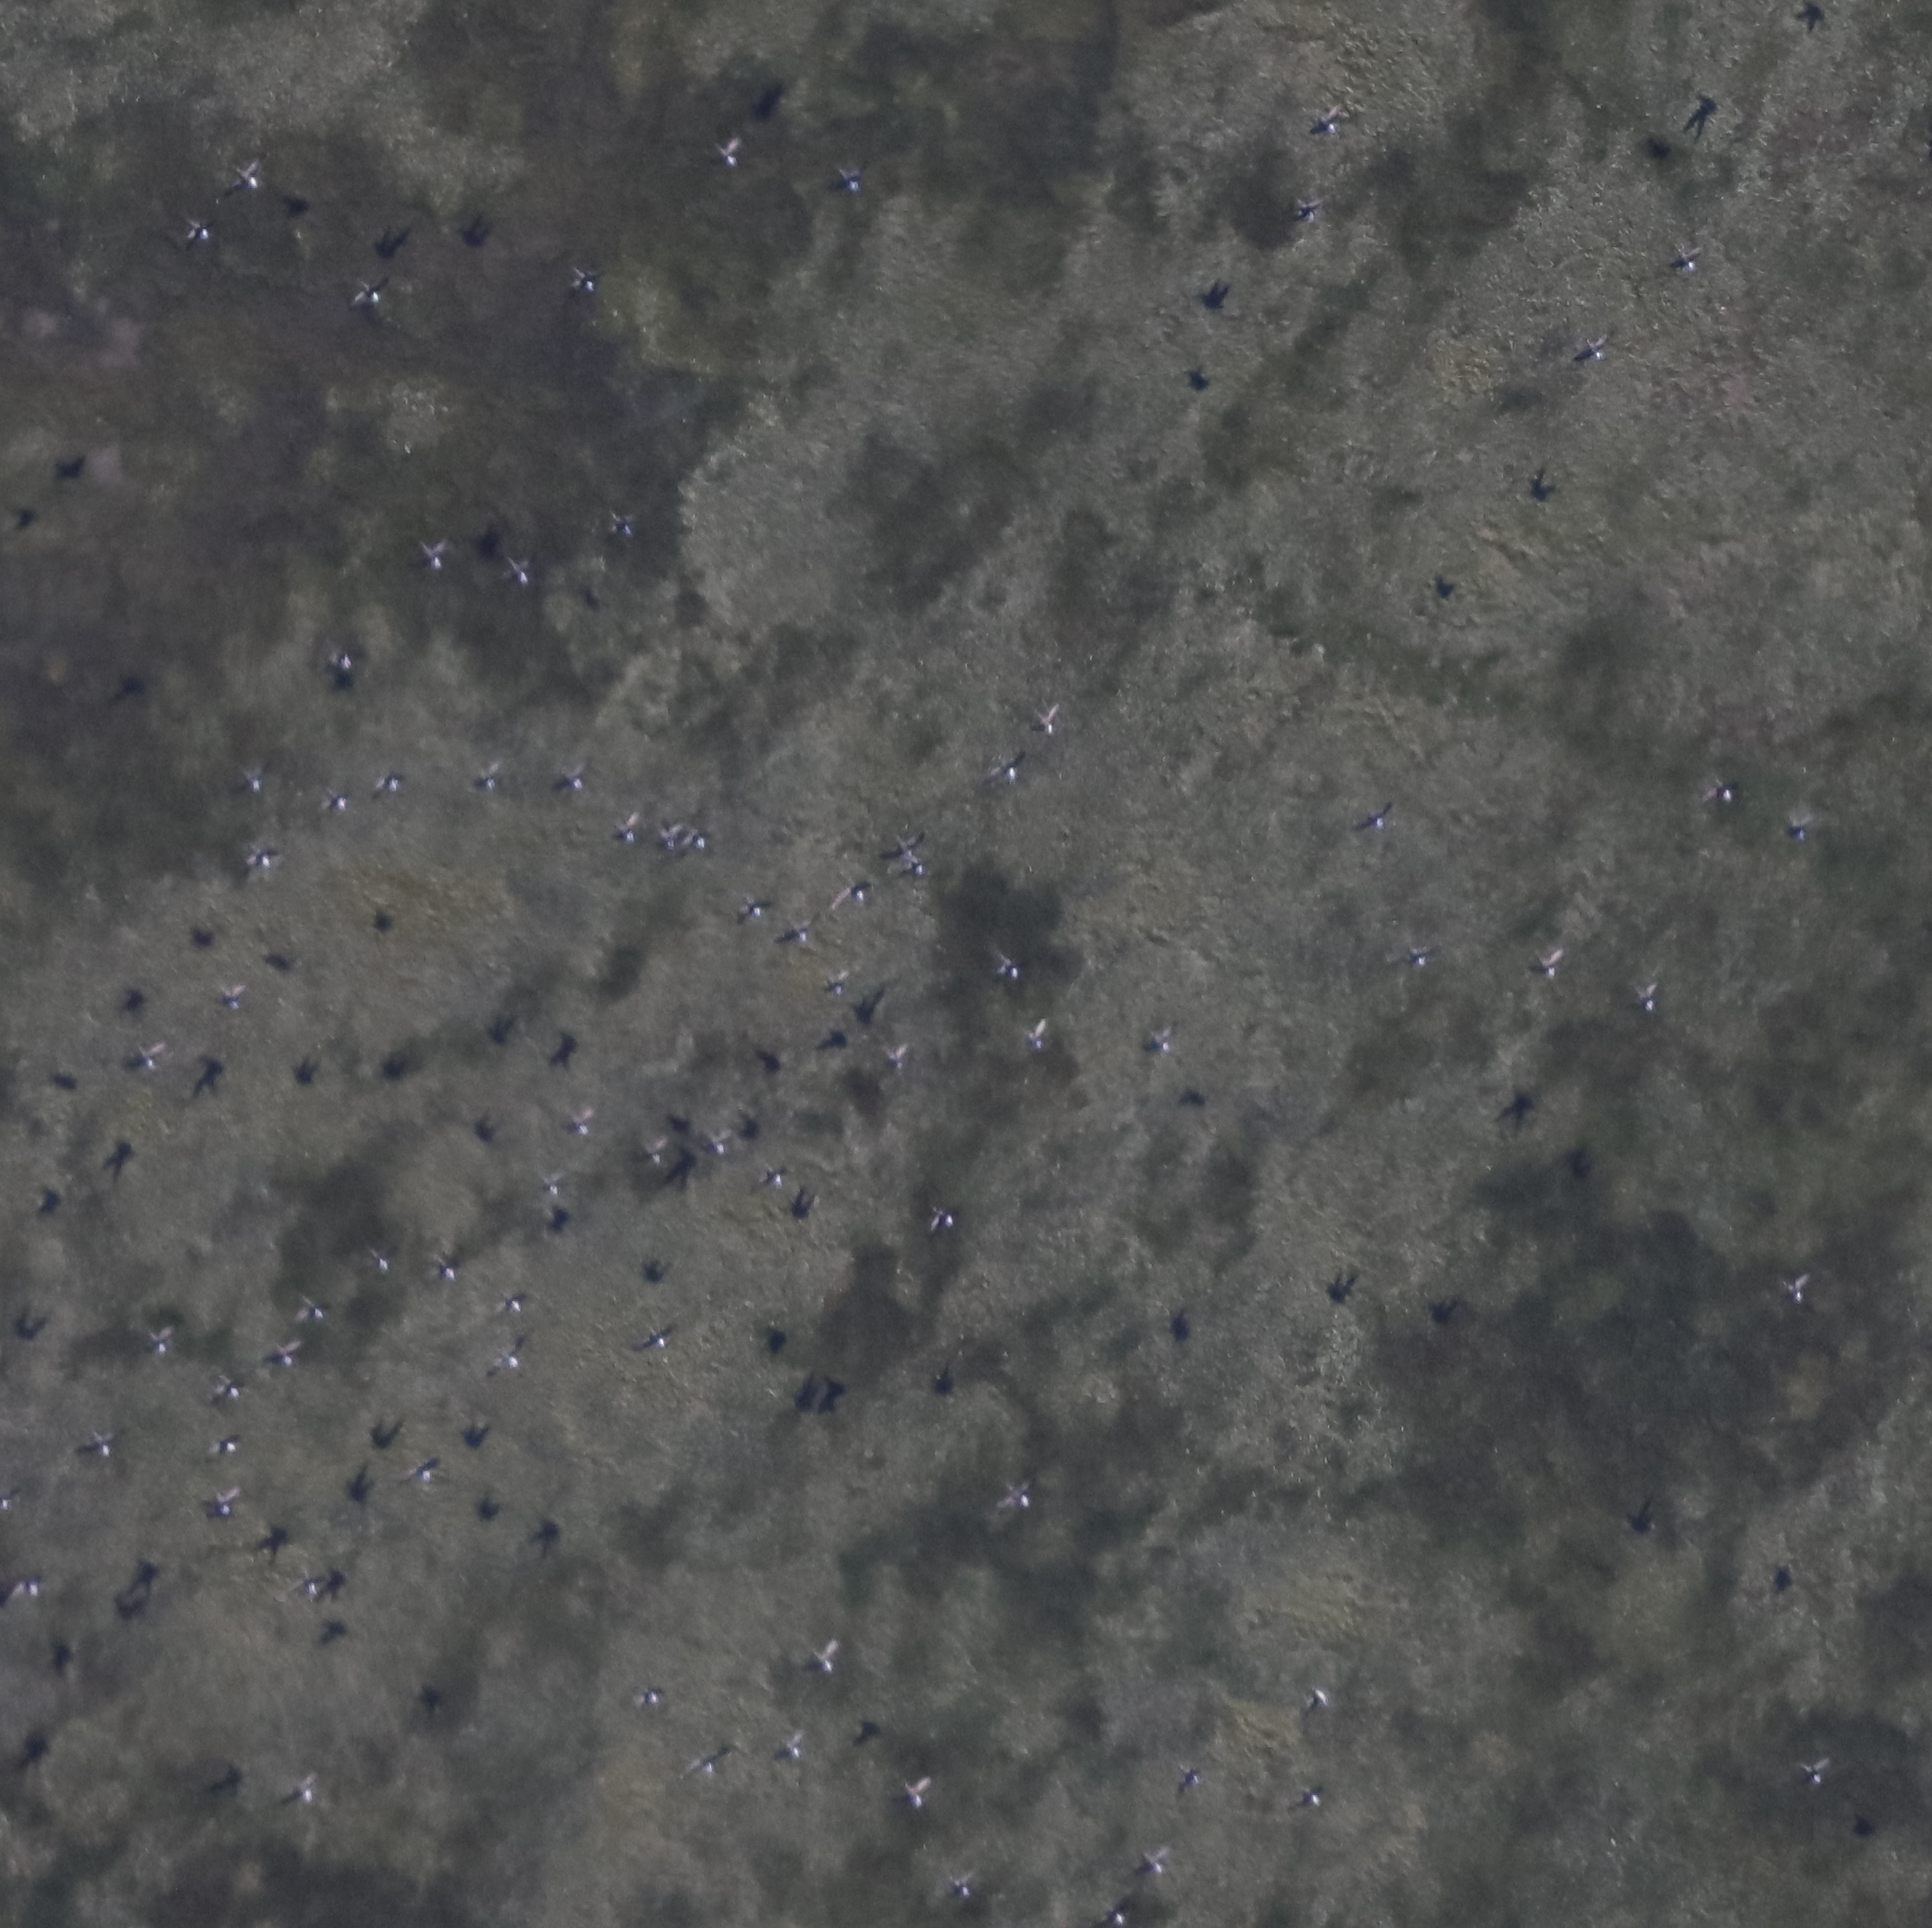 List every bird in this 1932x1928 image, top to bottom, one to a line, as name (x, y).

brant (1325, 113)
brant (730, 140)
brant (239, 178)
brant (850, 181)
brant (1296, 205)
brant (194, 231)
brant (1682, 274)
brant (587, 282)
brant (359, 293)
brant (1590, 343)
brant (626, 535)
brant (436, 558)
brant (528, 578)
brant (342, 664)
brant (1058, 711)
brant (1016, 773)
brant (252, 776)
brant (499, 779)
brant (400, 782)
brant (577, 786)
brant (1726, 787)
brant (327, 800)
brant (1395, 820)
brant (663, 828)
brant (619, 831)
brant (1809, 833)
brant (704, 841)
brant (905, 841)
brant (270, 860)
brant (922, 872)
brant (862, 896)
brant (753, 901)
brant (784, 932)
brant (1422, 953)
brant (1552, 959)
brant (1010, 961)
brant (845, 989)
brant (1651, 1000)
brant (231, 1008)
brant (1050, 1037)
brant (1169, 1042)
brant (153, 1055)
brant (892, 1055)
brant (571, 1124)
brant (722, 1140)
brant (642, 1146)
brant (766, 1177)
brant (551, 1189)
brant (946, 1221)
brant (442, 1262)
brant (395, 1263)
brant (1801, 1284)
brant (316, 1297)
brant (507, 1301)
brant (160, 1343)
brant (650, 1348)
brant (294, 1353)
brant (519, 1362)
brant (223, 1380)
brant (226, 1439)
brant (103, 1442)
brant (436, 1466)
brant (0, 1492)
brant (218, 1497)
brant (1023, 1505)
brant (21, 1579)
brant (314, 1587)
brant (814, 1655)
brant (644, 1697)
brant (1323, 1700)
brant (780, 1746)
brant (699, 1762)
brant (1182, 1775)
brant (1814, 1775)
brant (312, 1785)
brant (923, 1796)
brant (1312, 1813)
brant (1161, 1861)
brant (966, 1886)
brant (1105, 1917)